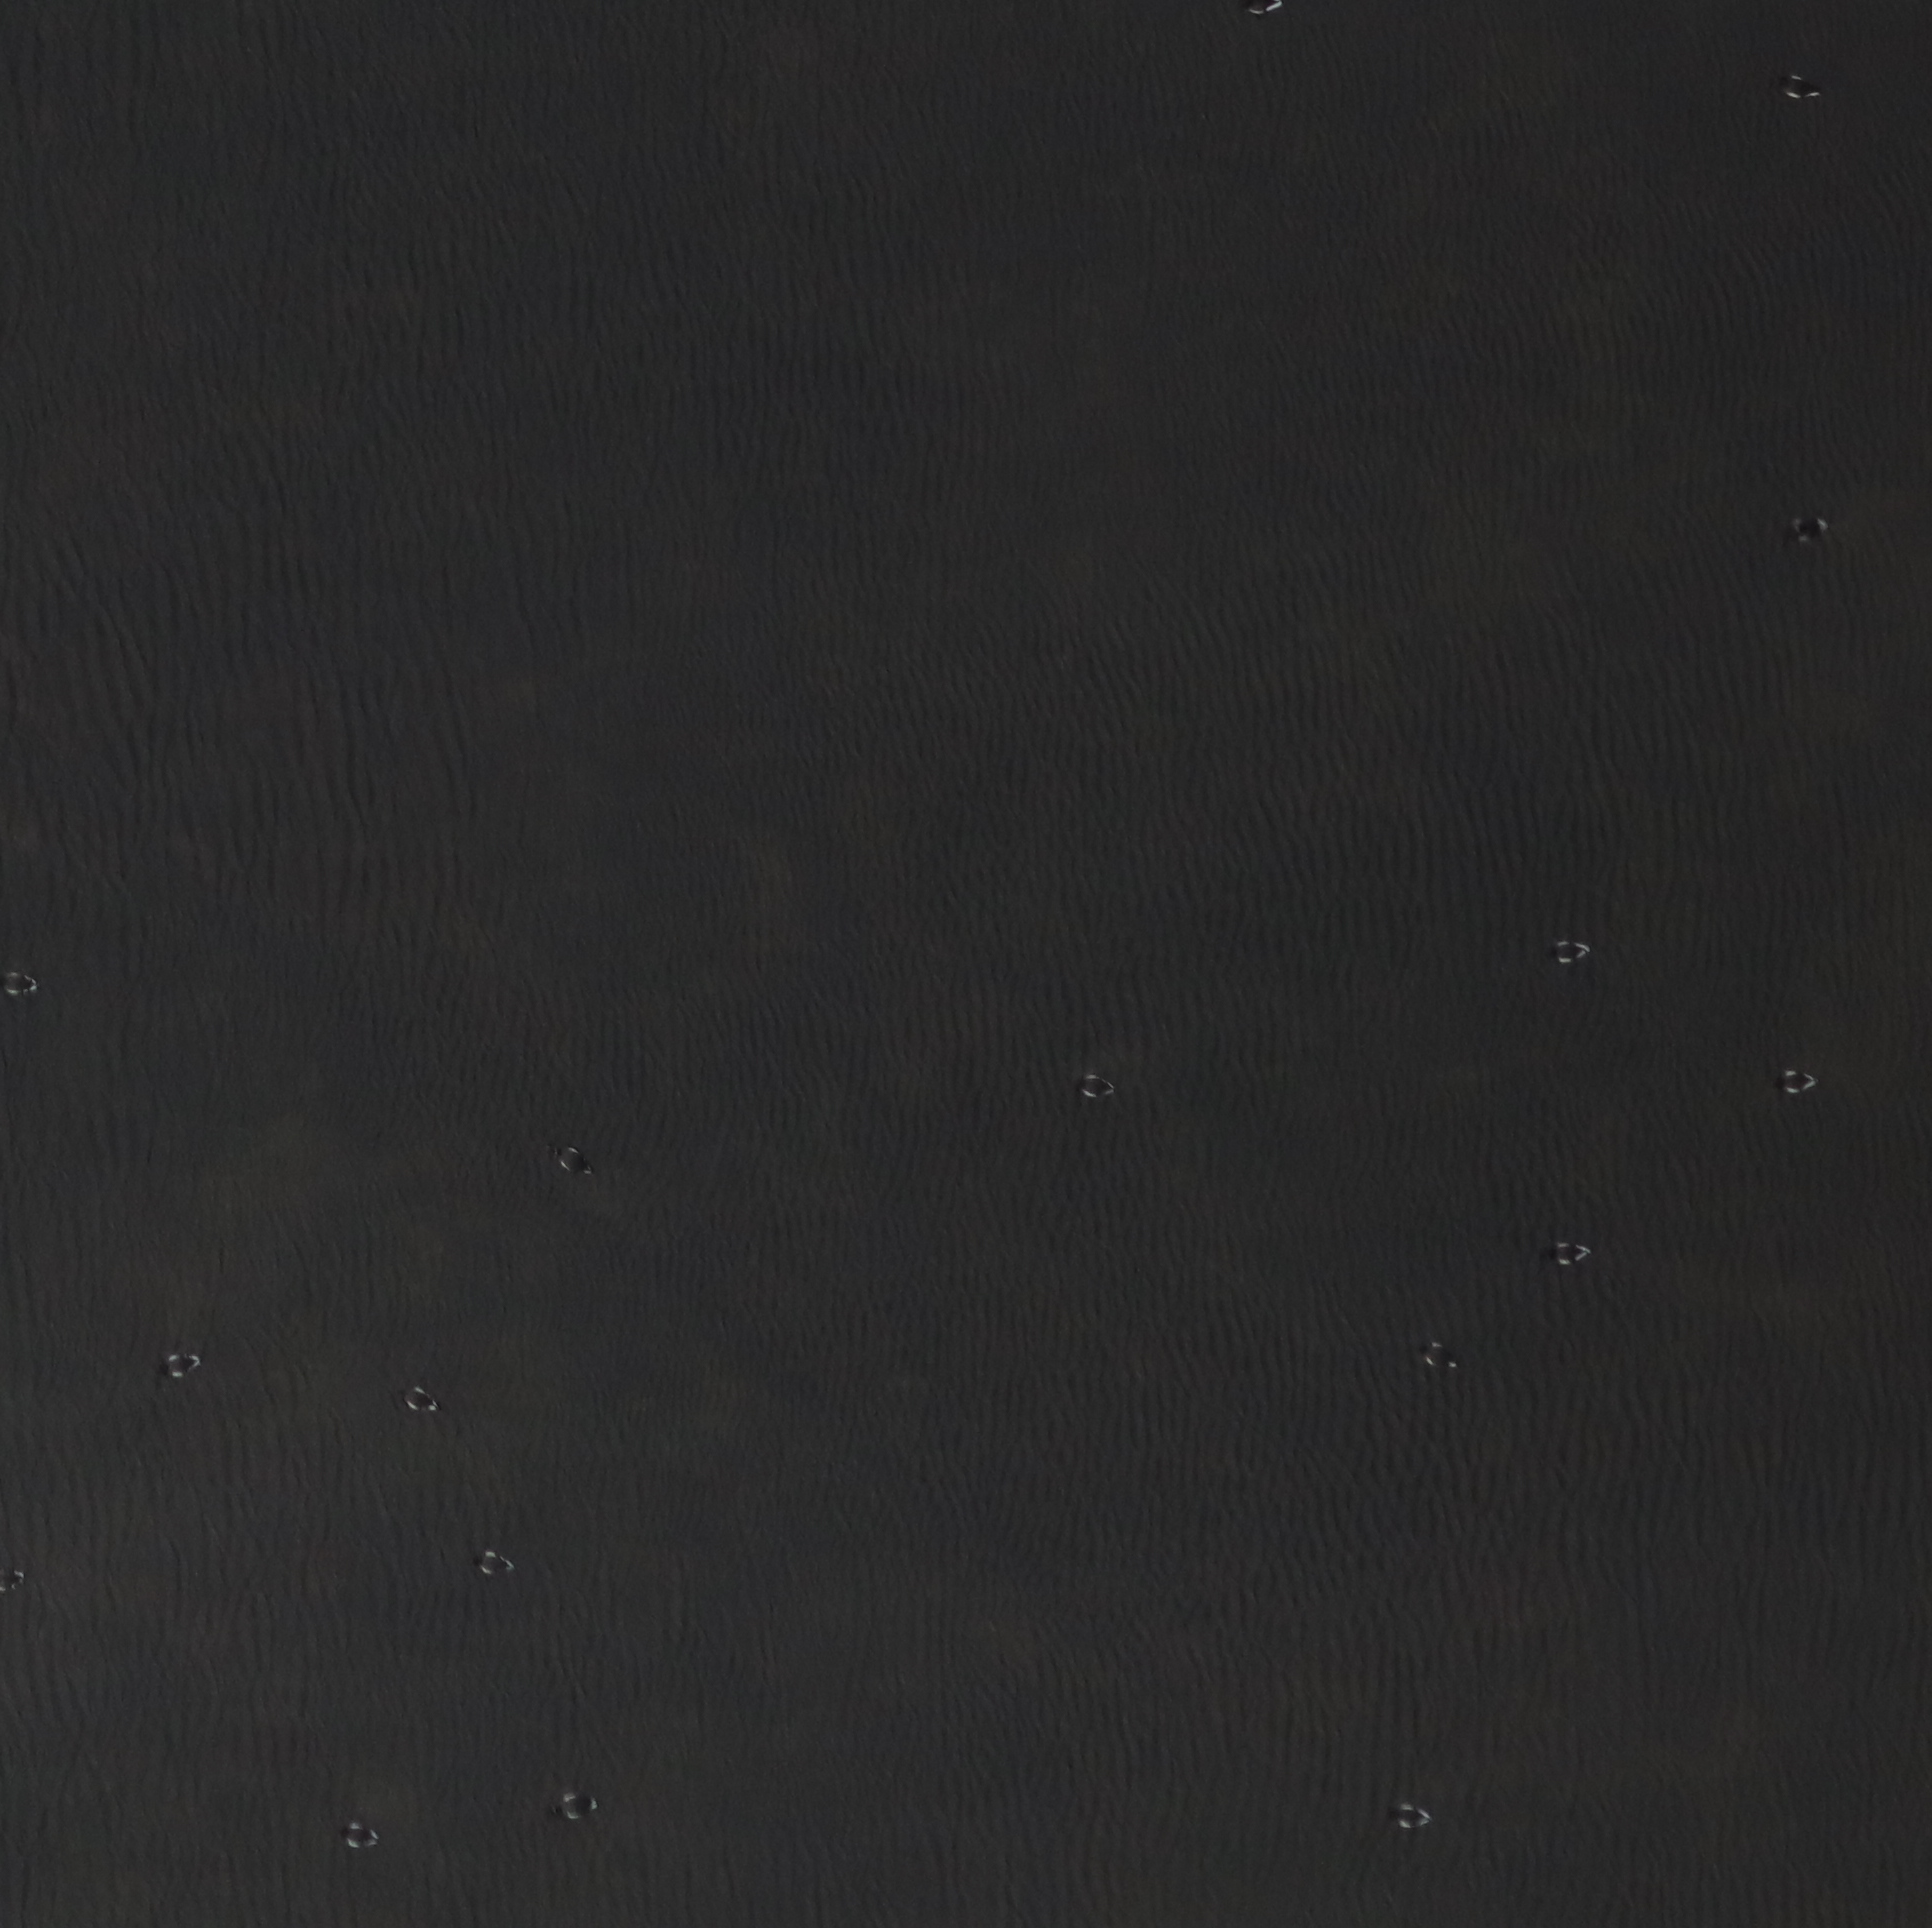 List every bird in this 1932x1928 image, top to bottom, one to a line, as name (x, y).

brant (1263, 2)
brant (1797, 88)
brant (1809, 525)
brant (1567, 951)
brant (17, 982)
brant (1793, 1081)
brant (1095, 1086)
brant (571, 1157)
brant (1566, 1252)
brant (1441, 1356)
brant (179, 1364)
brant (422, 1400)
brant (493, 1562)
brant (4, 1577)
brant (576, 1806)
brant (1409, 1815)
brant (358, 1834)